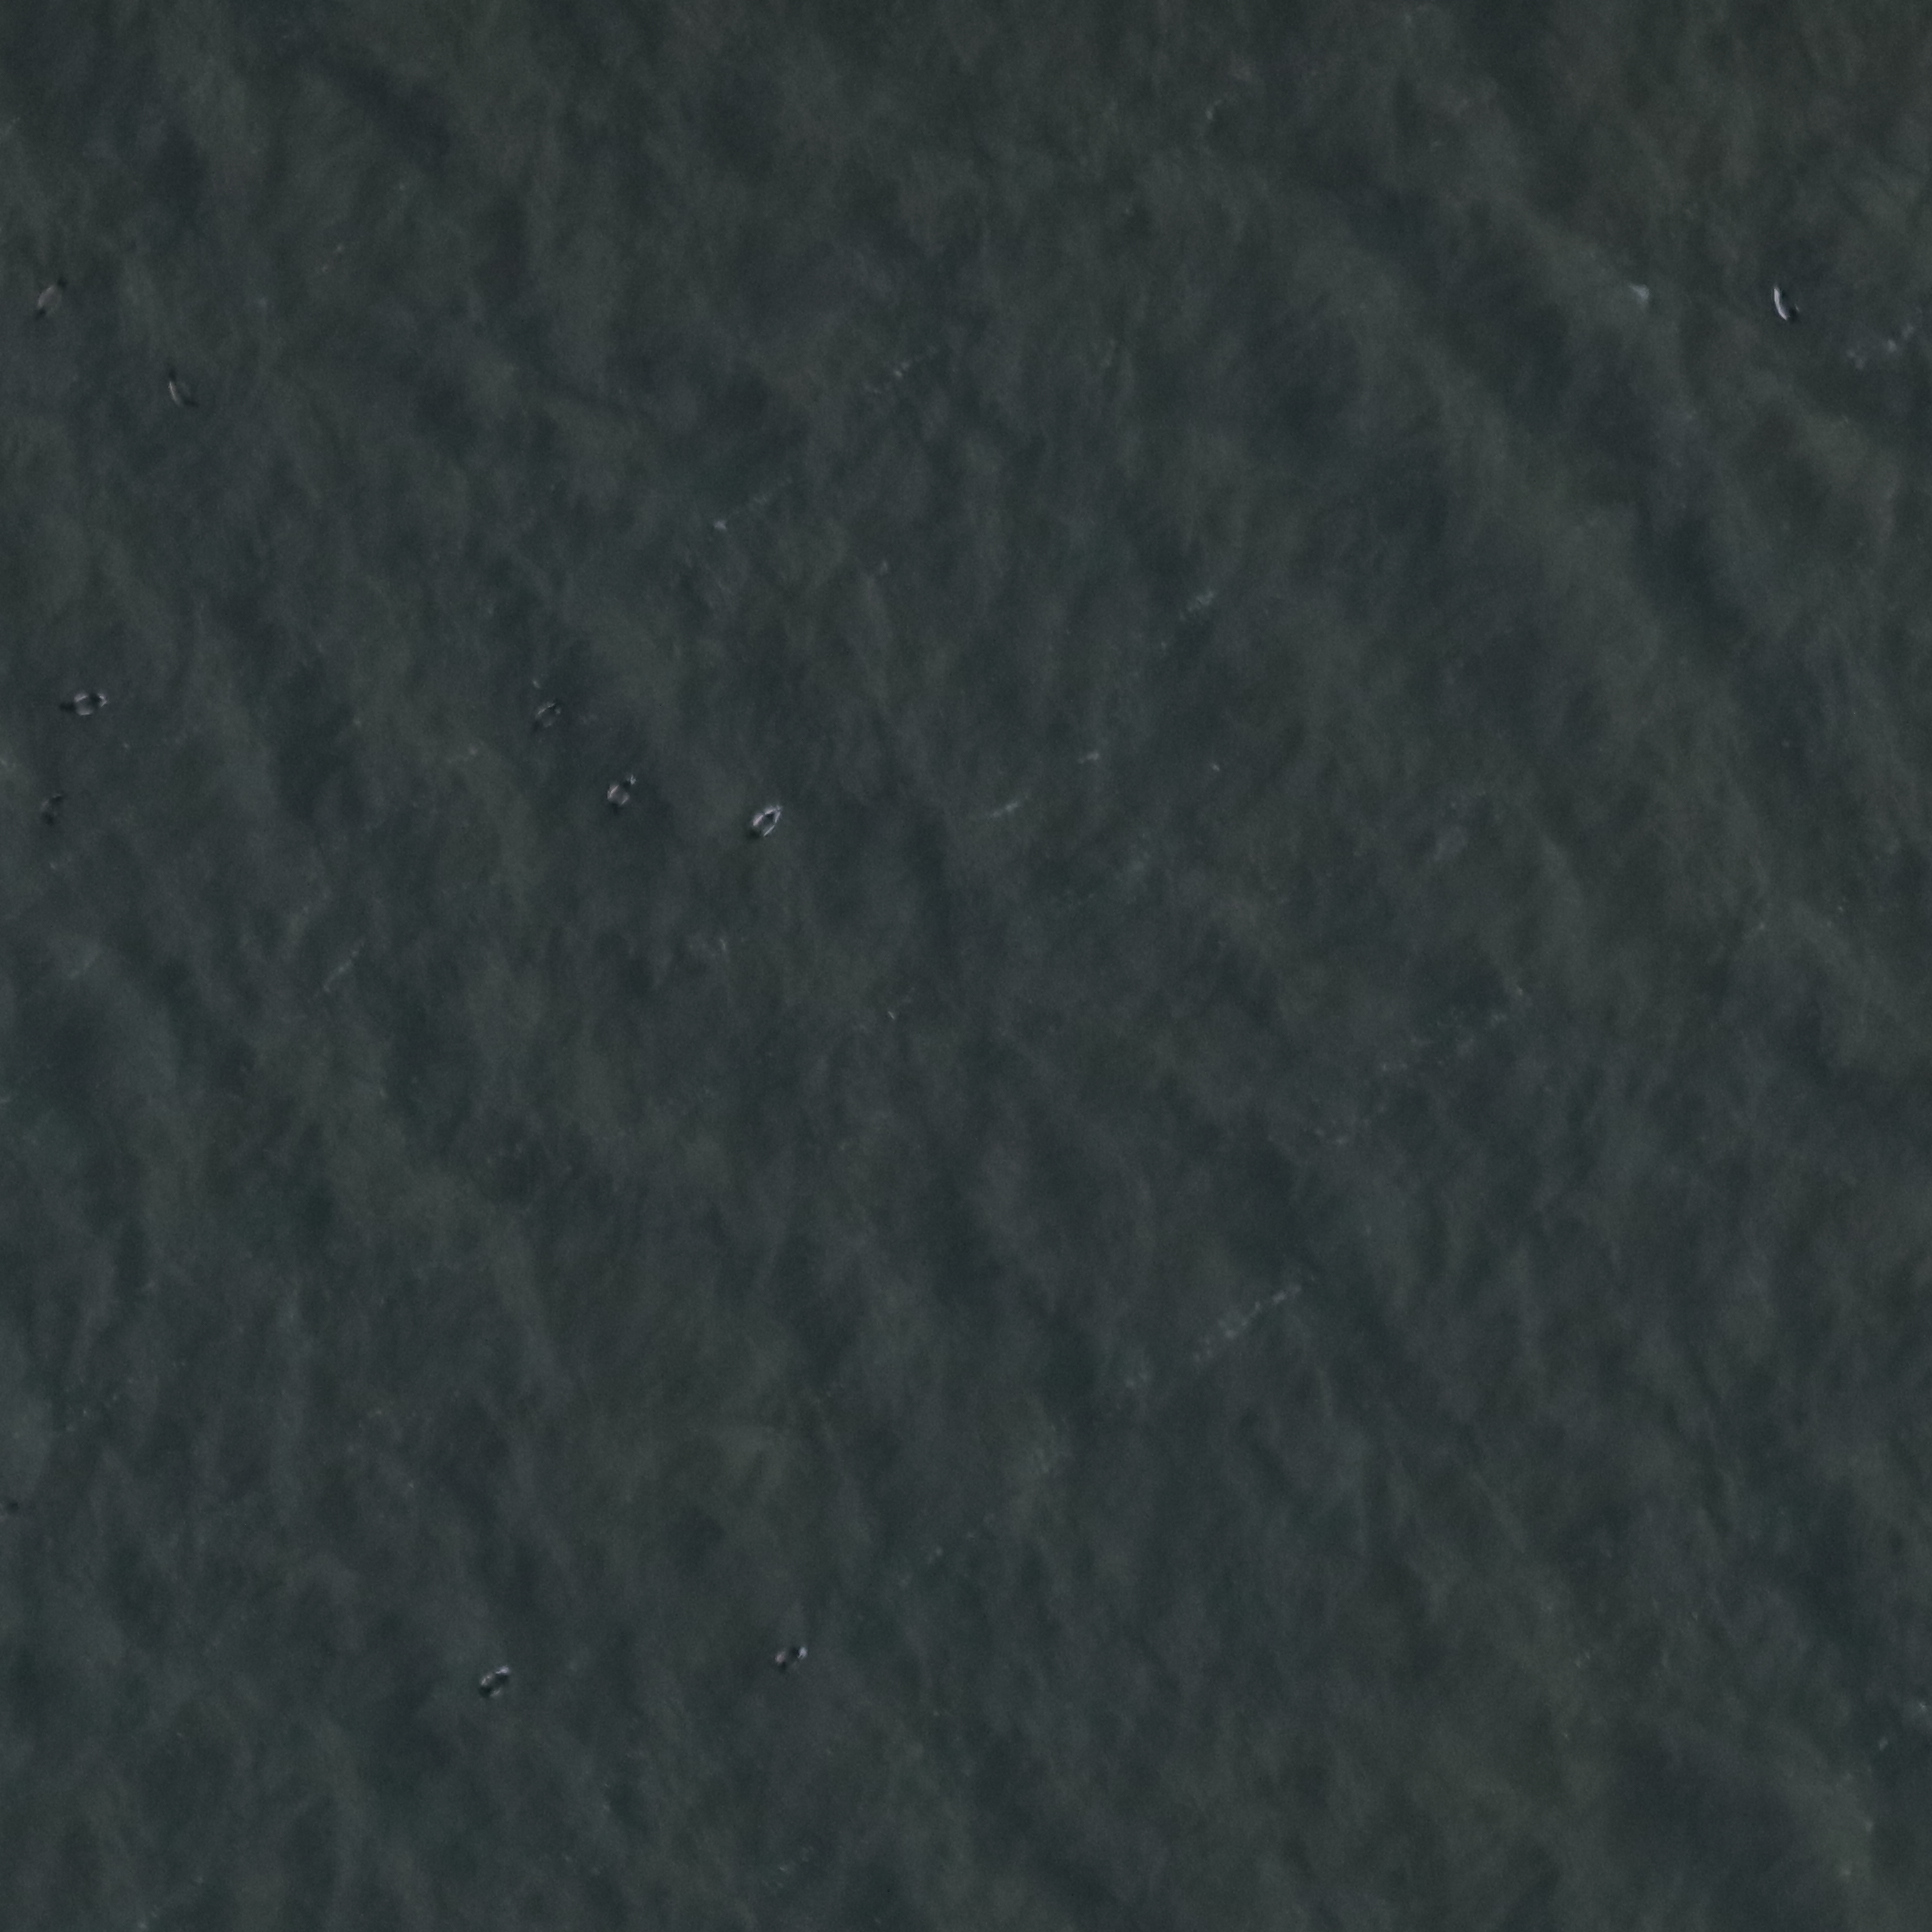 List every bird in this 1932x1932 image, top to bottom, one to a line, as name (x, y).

Canada goose (45, 302)
Canada goose (1783, 305)
Canada goose (181, 390)
brant (84, 703)
brant (546, 714)
brant (621, 793)
brant (50, 807)
brant (765, 822)
brant (790, 1656)
brant (497, 1684)